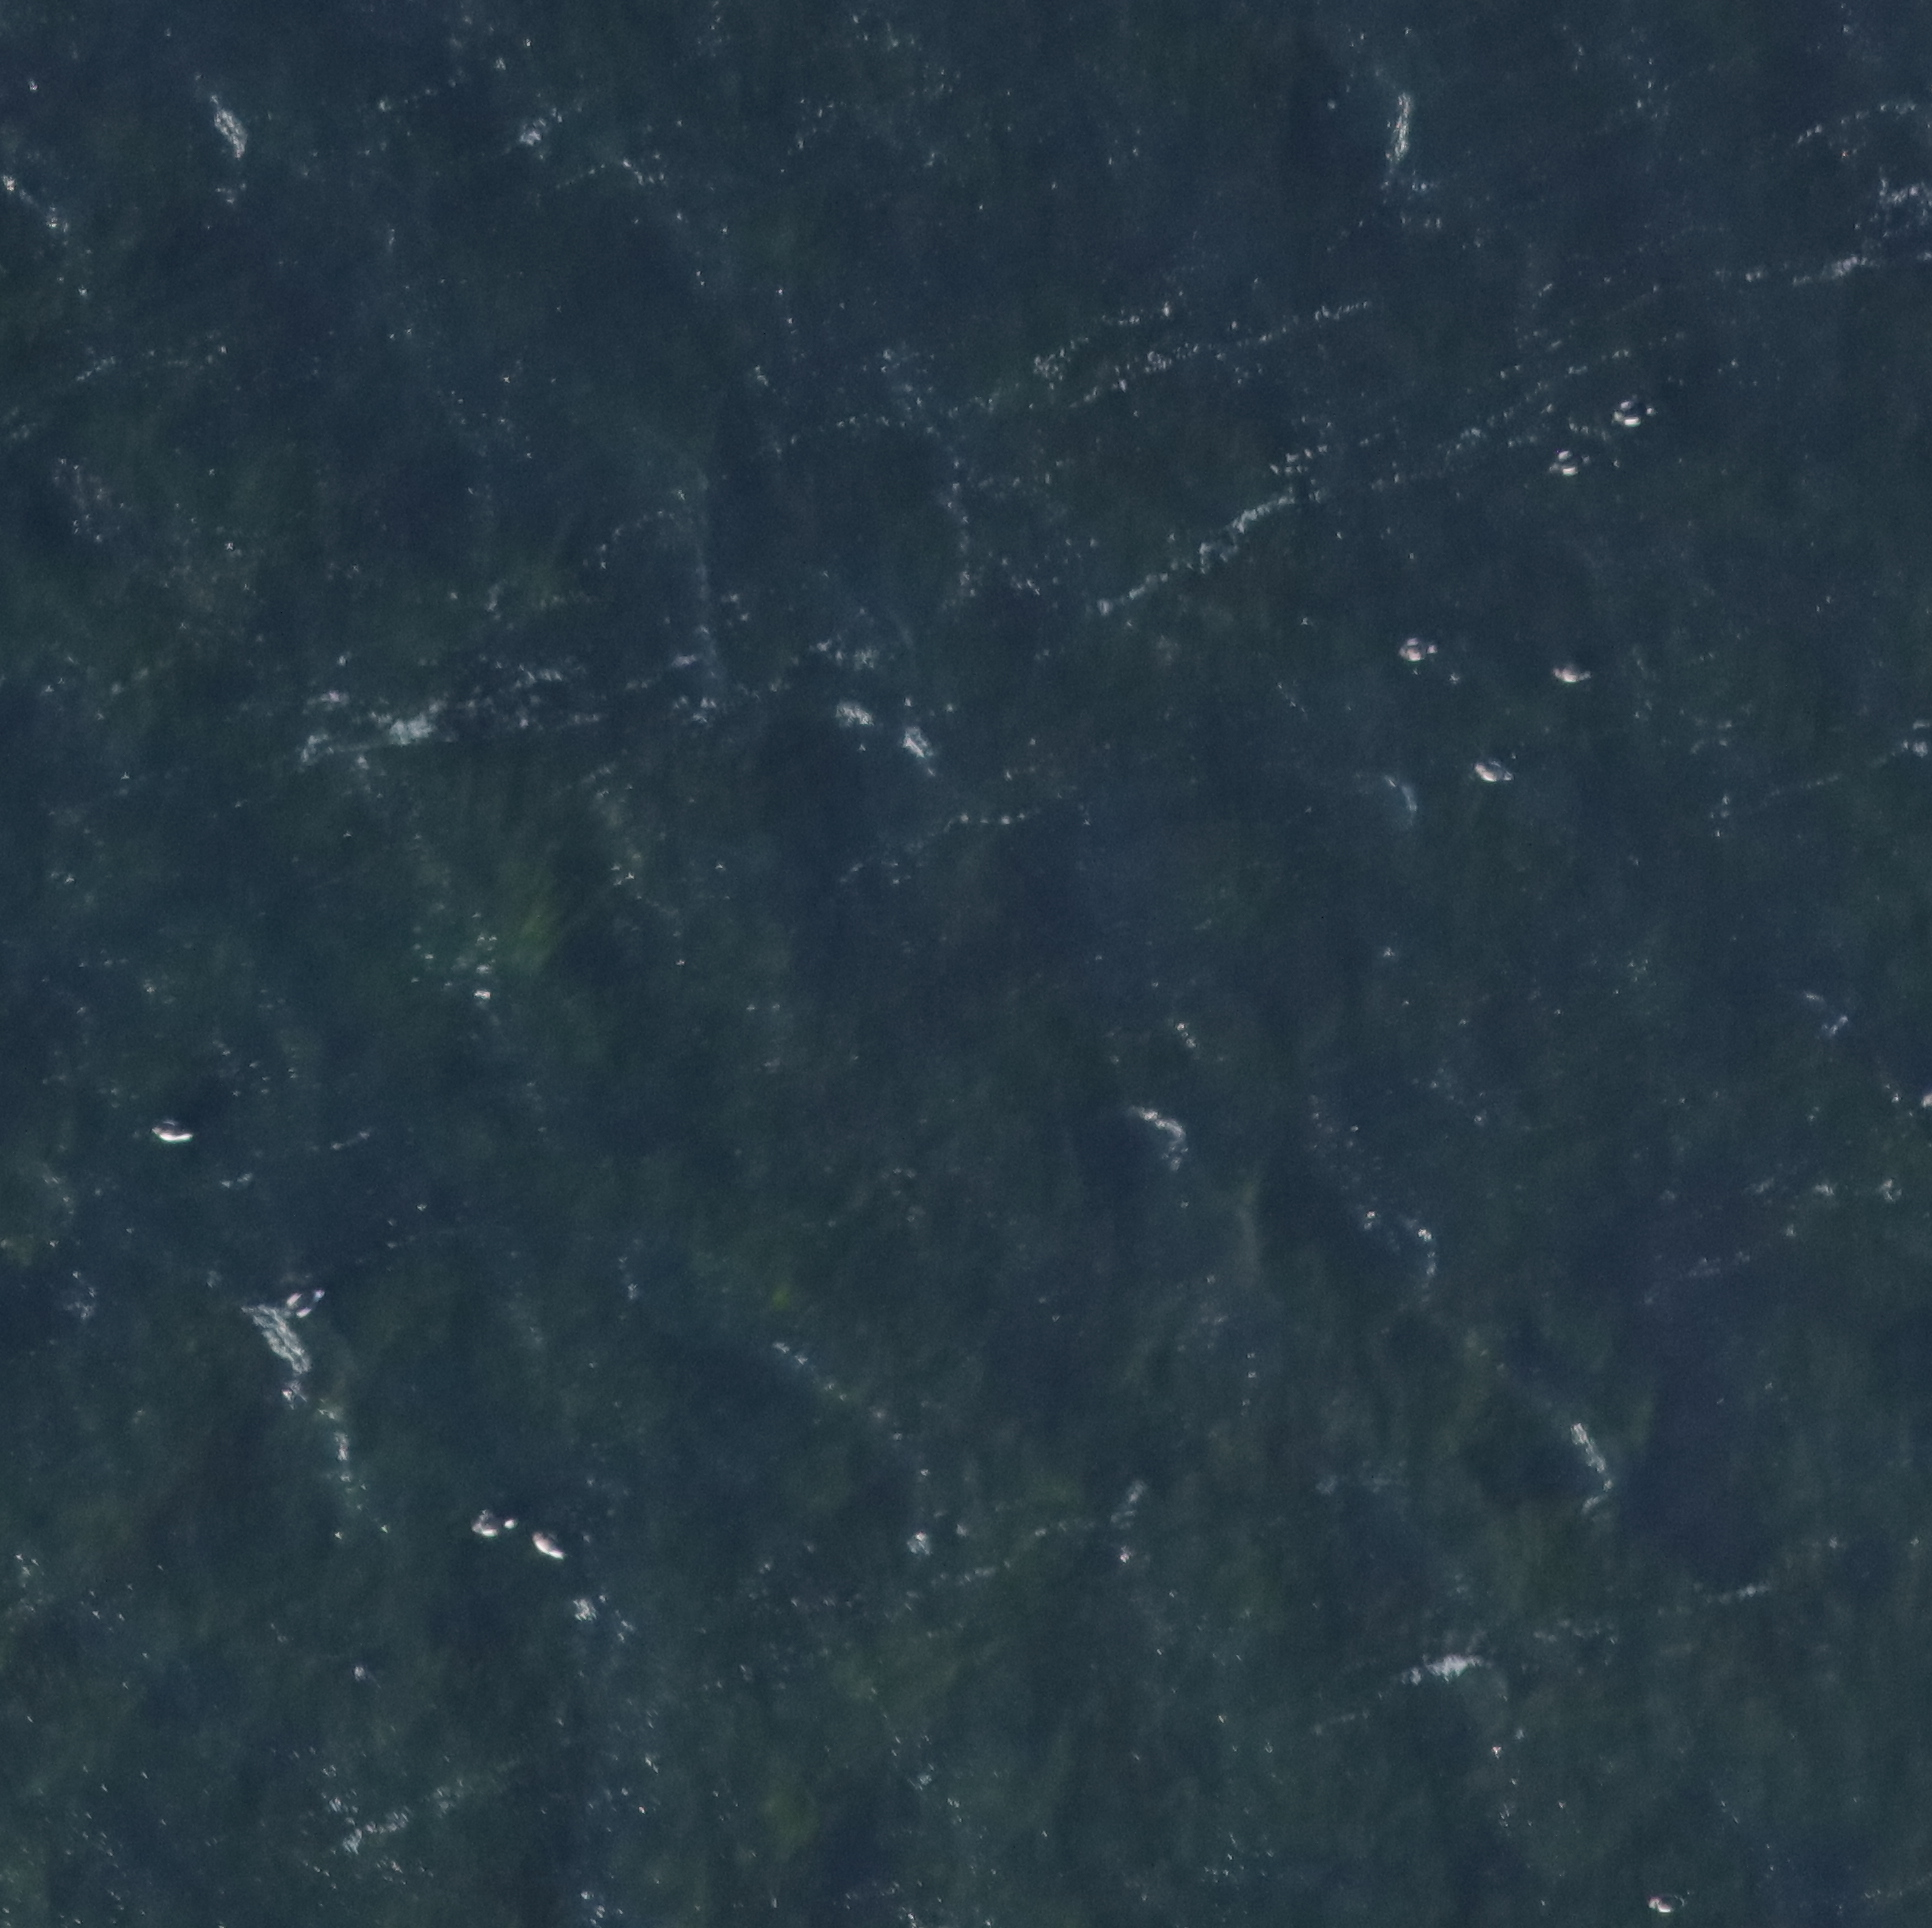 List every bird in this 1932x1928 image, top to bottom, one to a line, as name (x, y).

brant (1630, 414)
brant (1569, 458)
brant (1414, 649)
brant (1567, 676)
brant (1490, 769)
brant (168, 1131)
brant (304, 1299)
brant (499, 1524)
brant (547, 1542)
brant (1662, 1900)